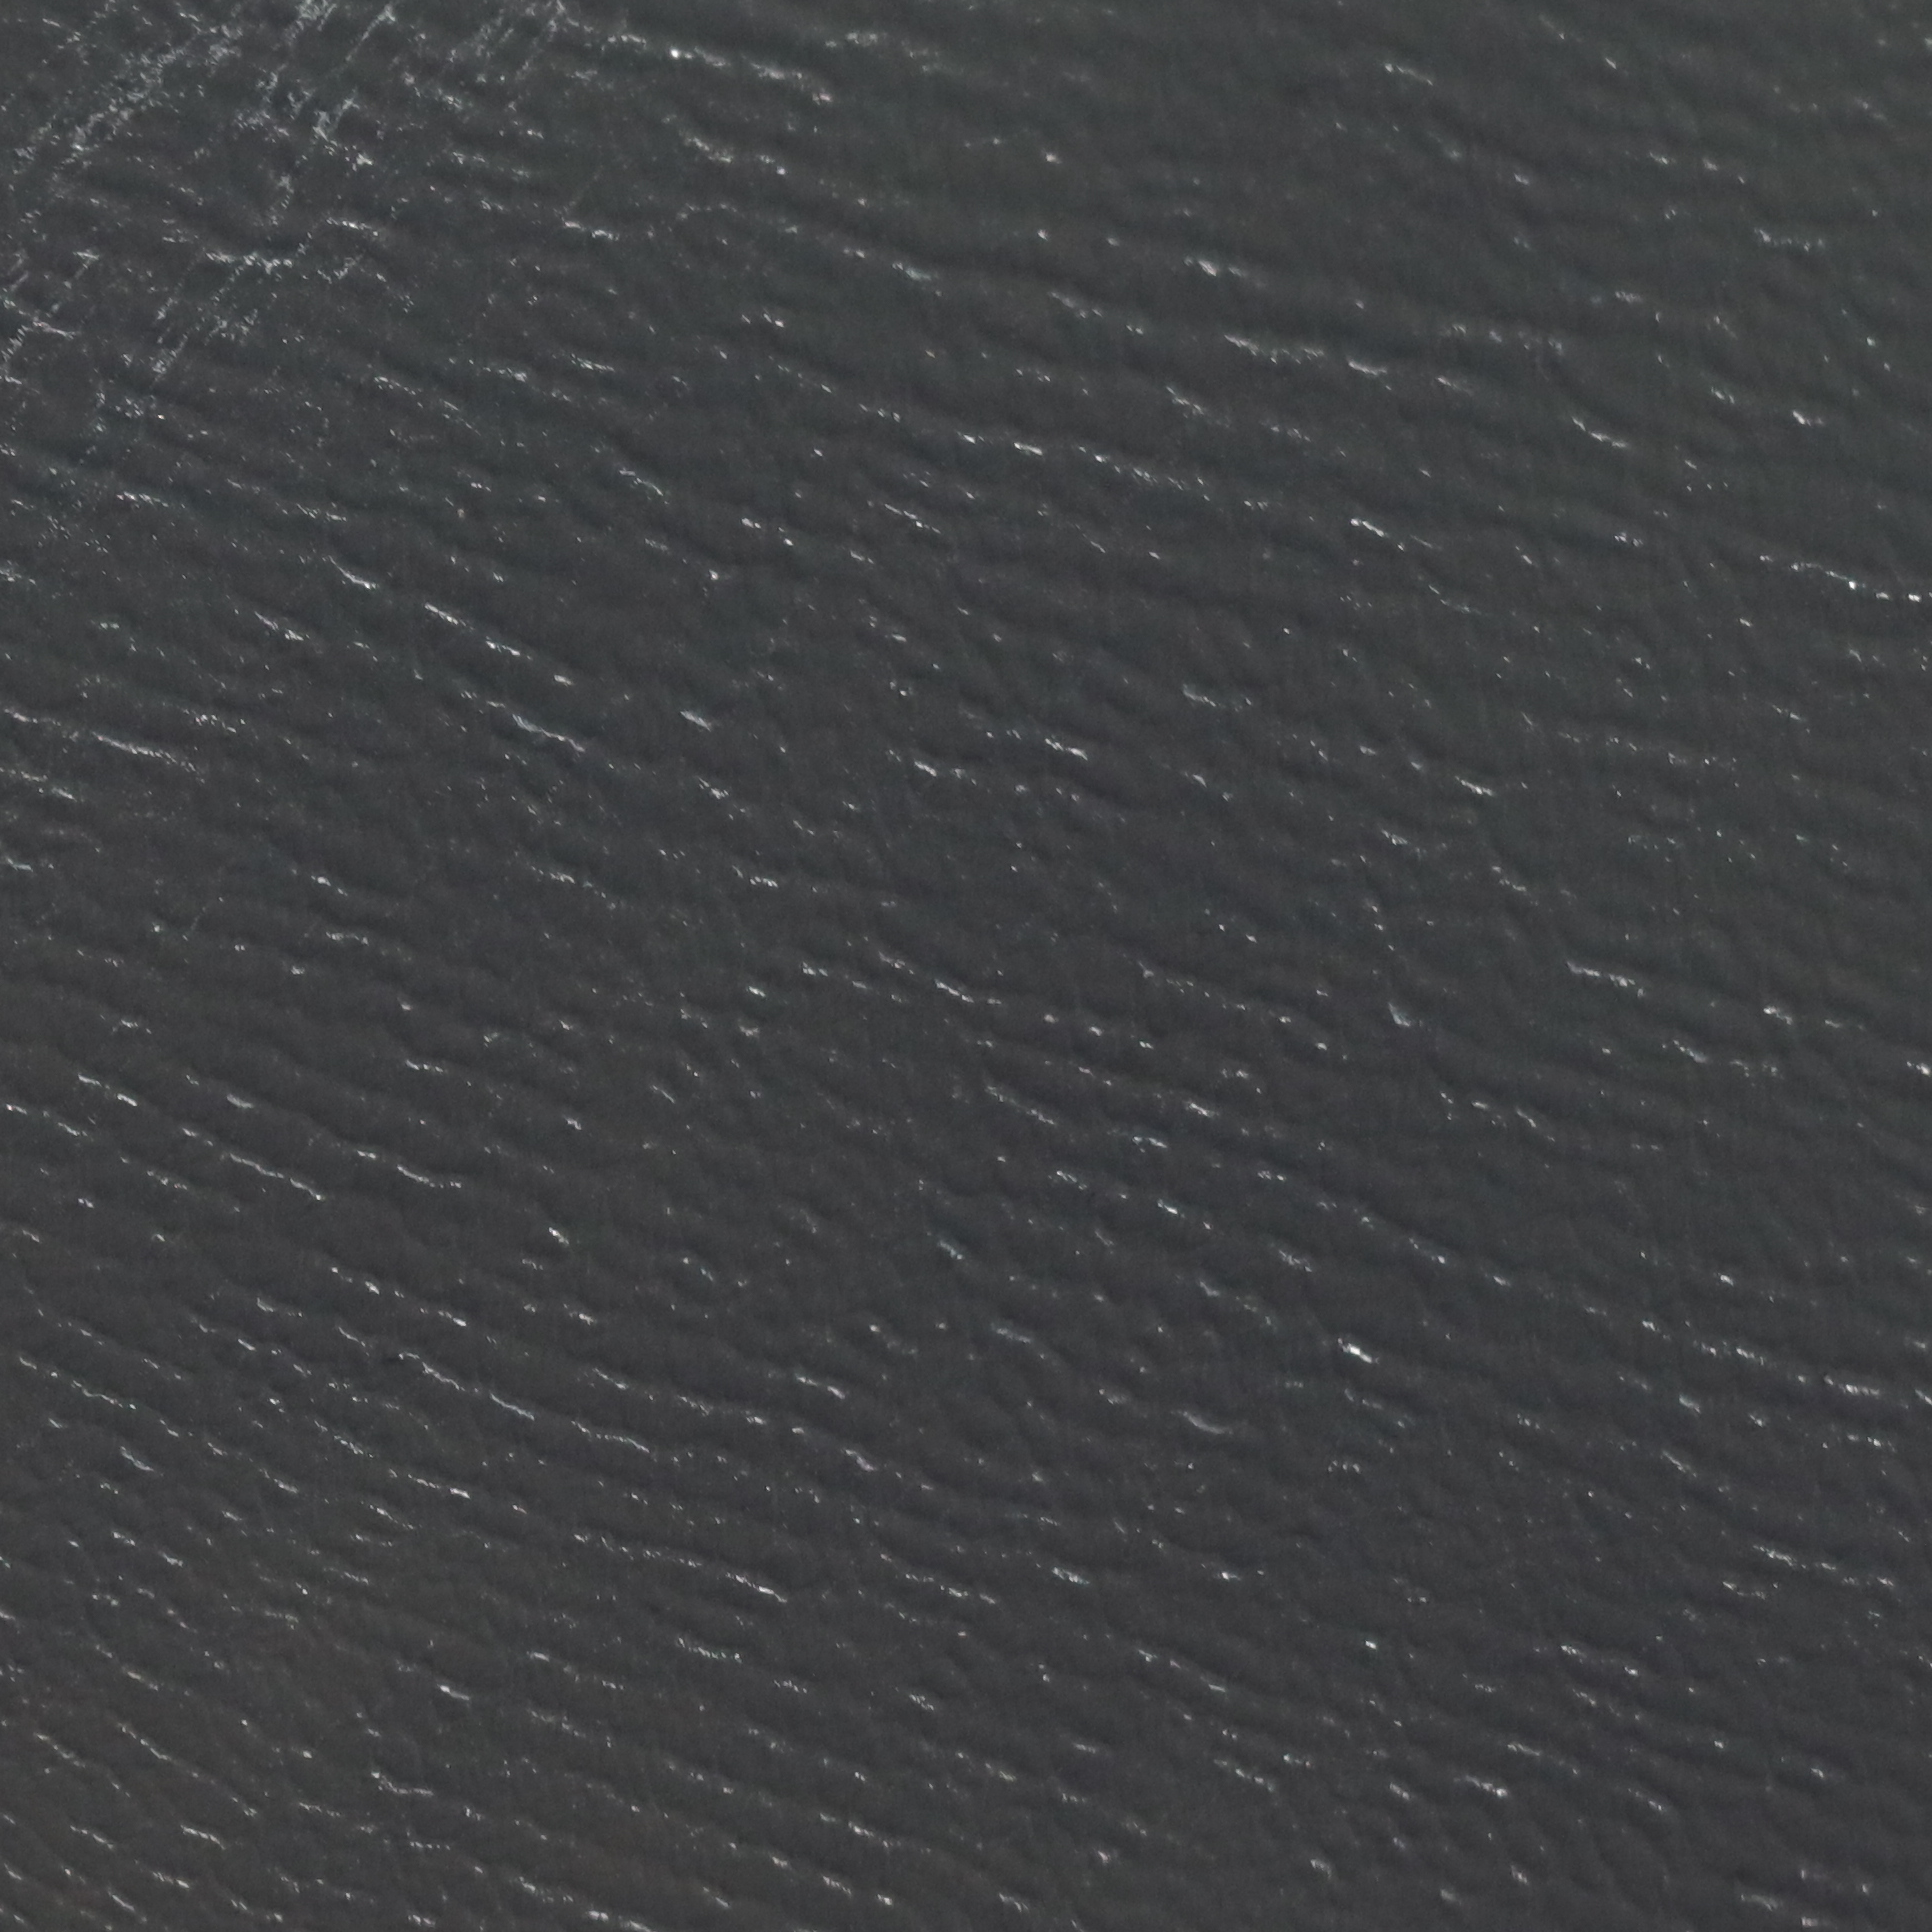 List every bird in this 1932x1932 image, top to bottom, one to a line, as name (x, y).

None